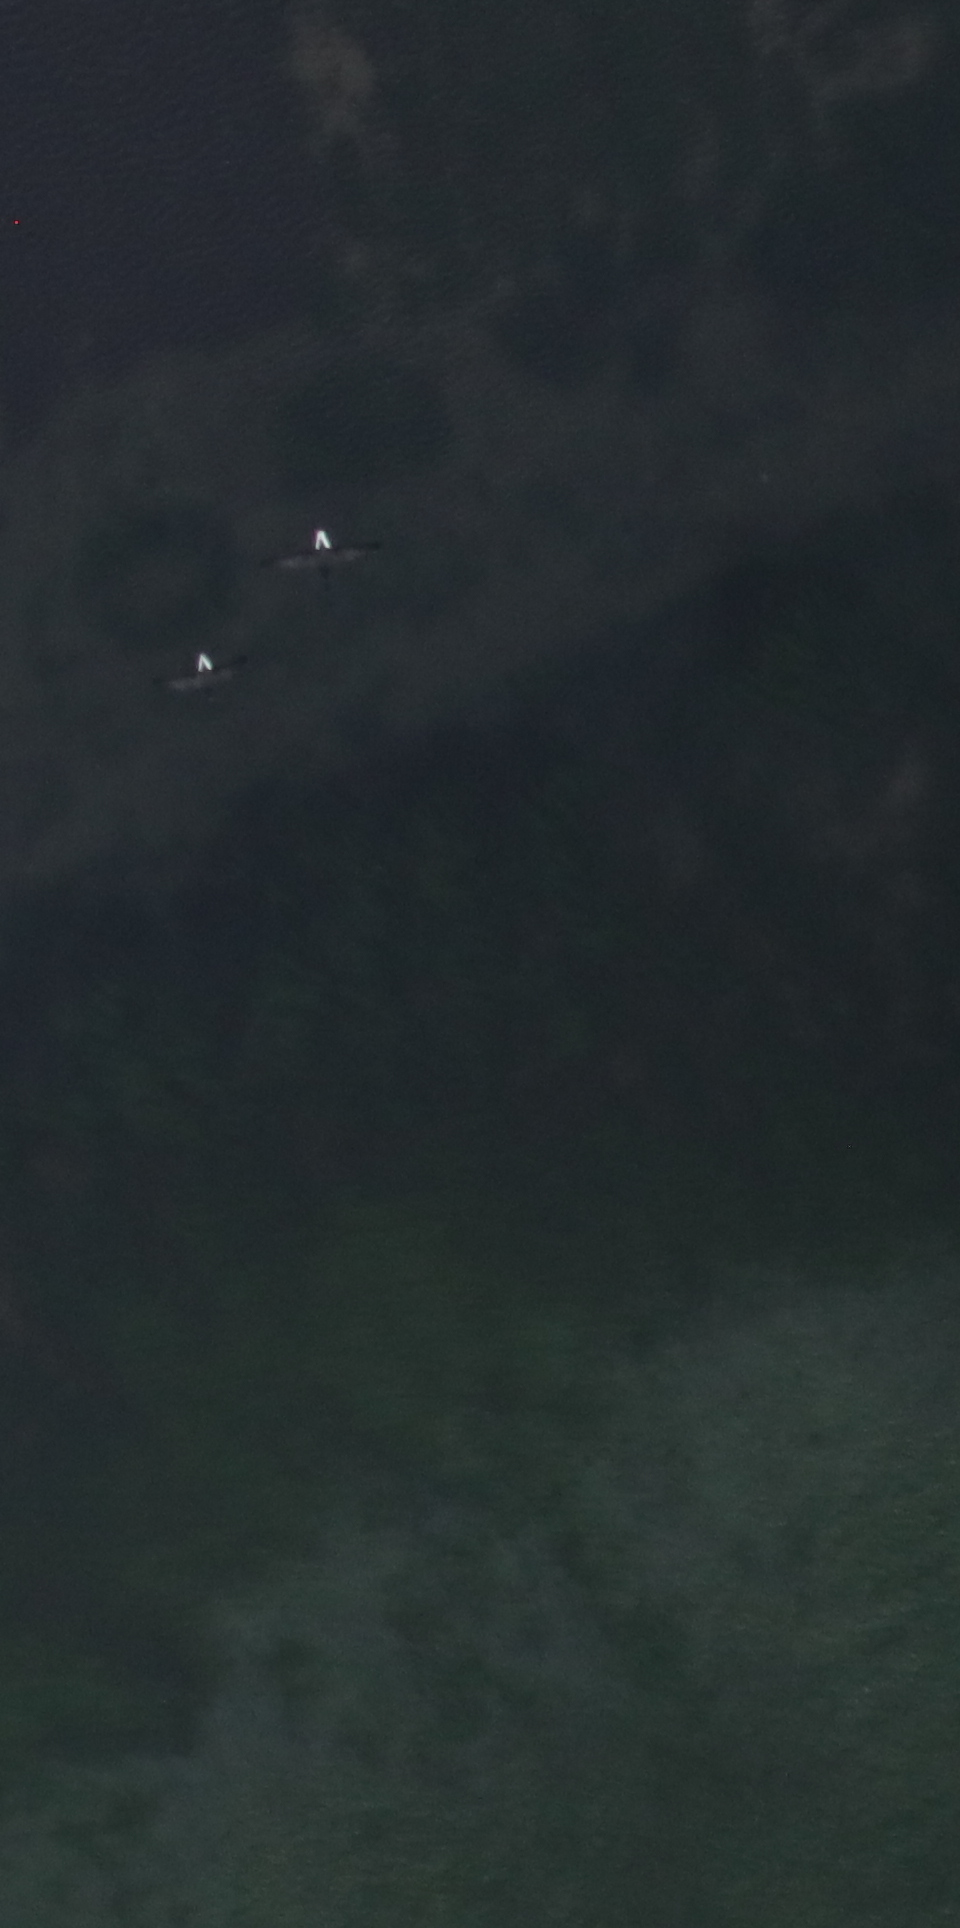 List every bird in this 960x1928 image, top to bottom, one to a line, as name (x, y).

brant (323, 555)
brant (204, 676)